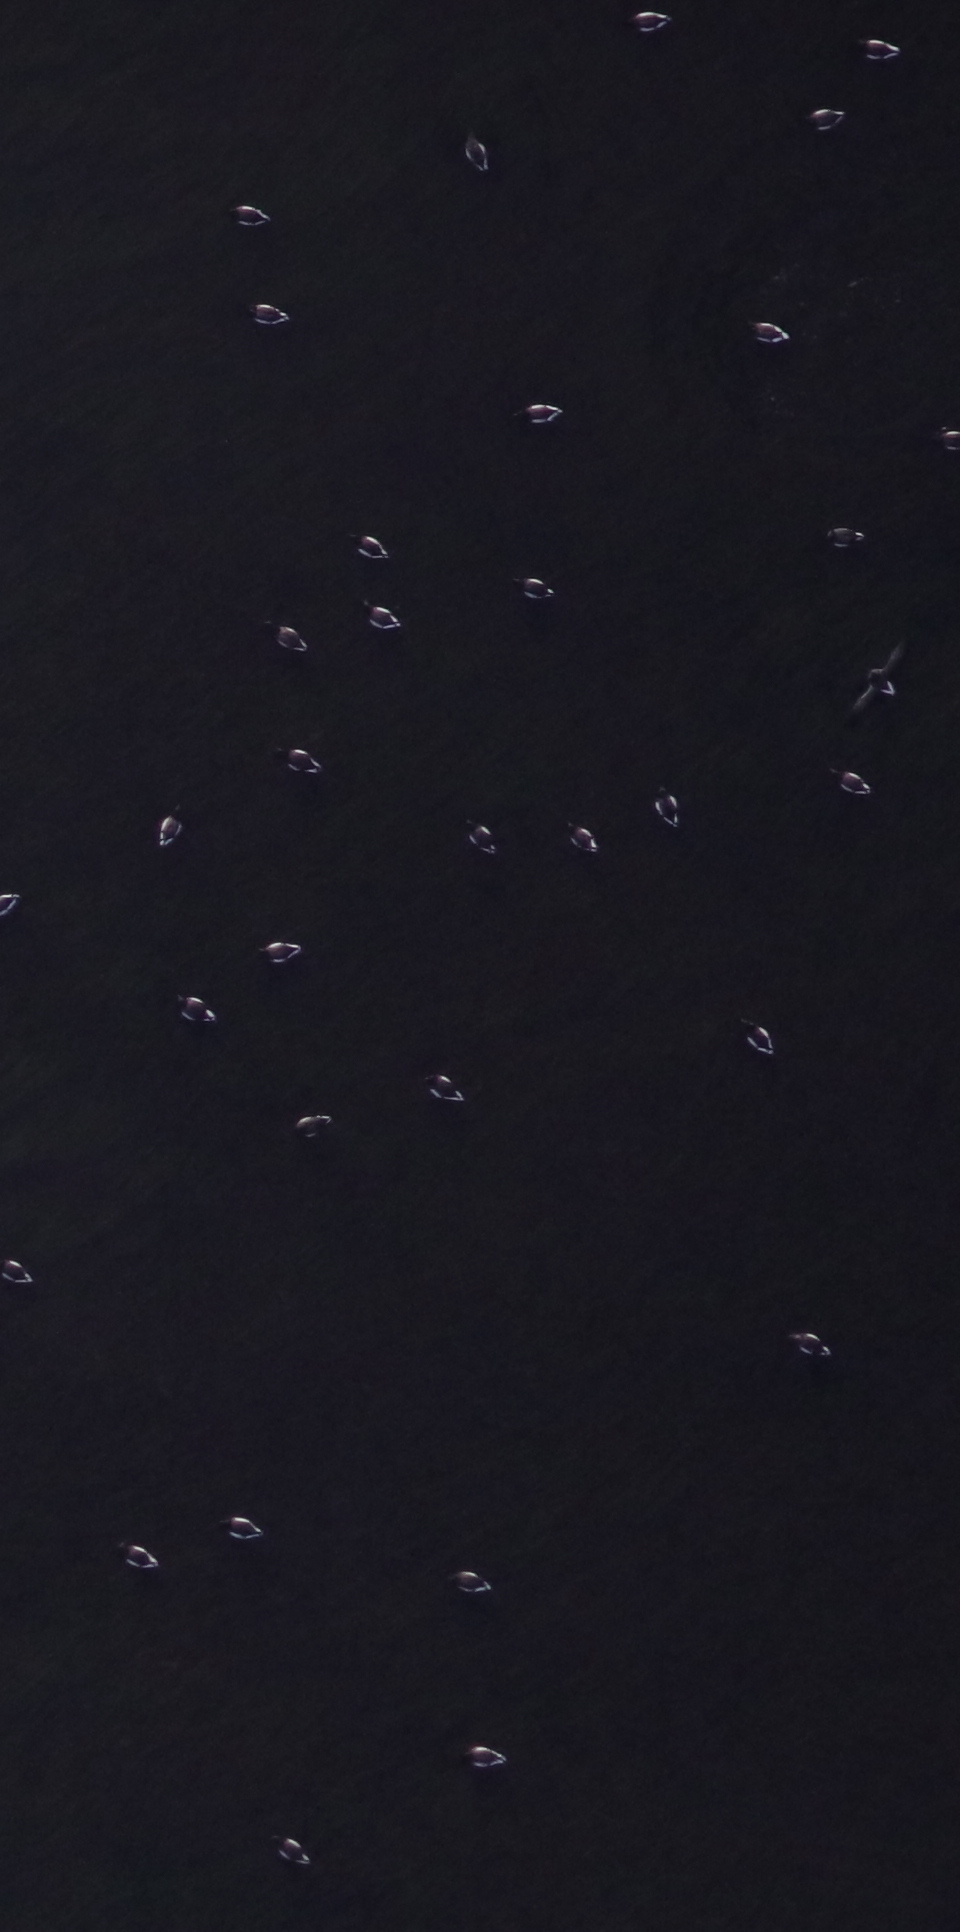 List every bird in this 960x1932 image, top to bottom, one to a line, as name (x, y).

brant (643, 22)
brant (876, 46)
brant (827, 117)
brant (475, 154)
brant (256, 213)
brant (266, 317)
brant (767, 335)
brant (536, 409)
brant (839, 534)
brant (370, 549)
brant (529, 586)
brant (379, 618)
brant (289, 640)
brant (892, 682)
brant (297, 761)
brant (851, 783)
brant (666, 810)
brant (171, 827)
brant (477, 838)
brant (581, 840)
brant (280, 956)
brant (196, 1010)
brant (756, 1038)
brant (444, 1089)
brant (314, 1124)
brant (13, 1271)
brant (807, 1344)
brant (240, 1531)
brant (139, 1557)
brant (468, 1583)
brant (483, 1758)
brant (290, 1852)